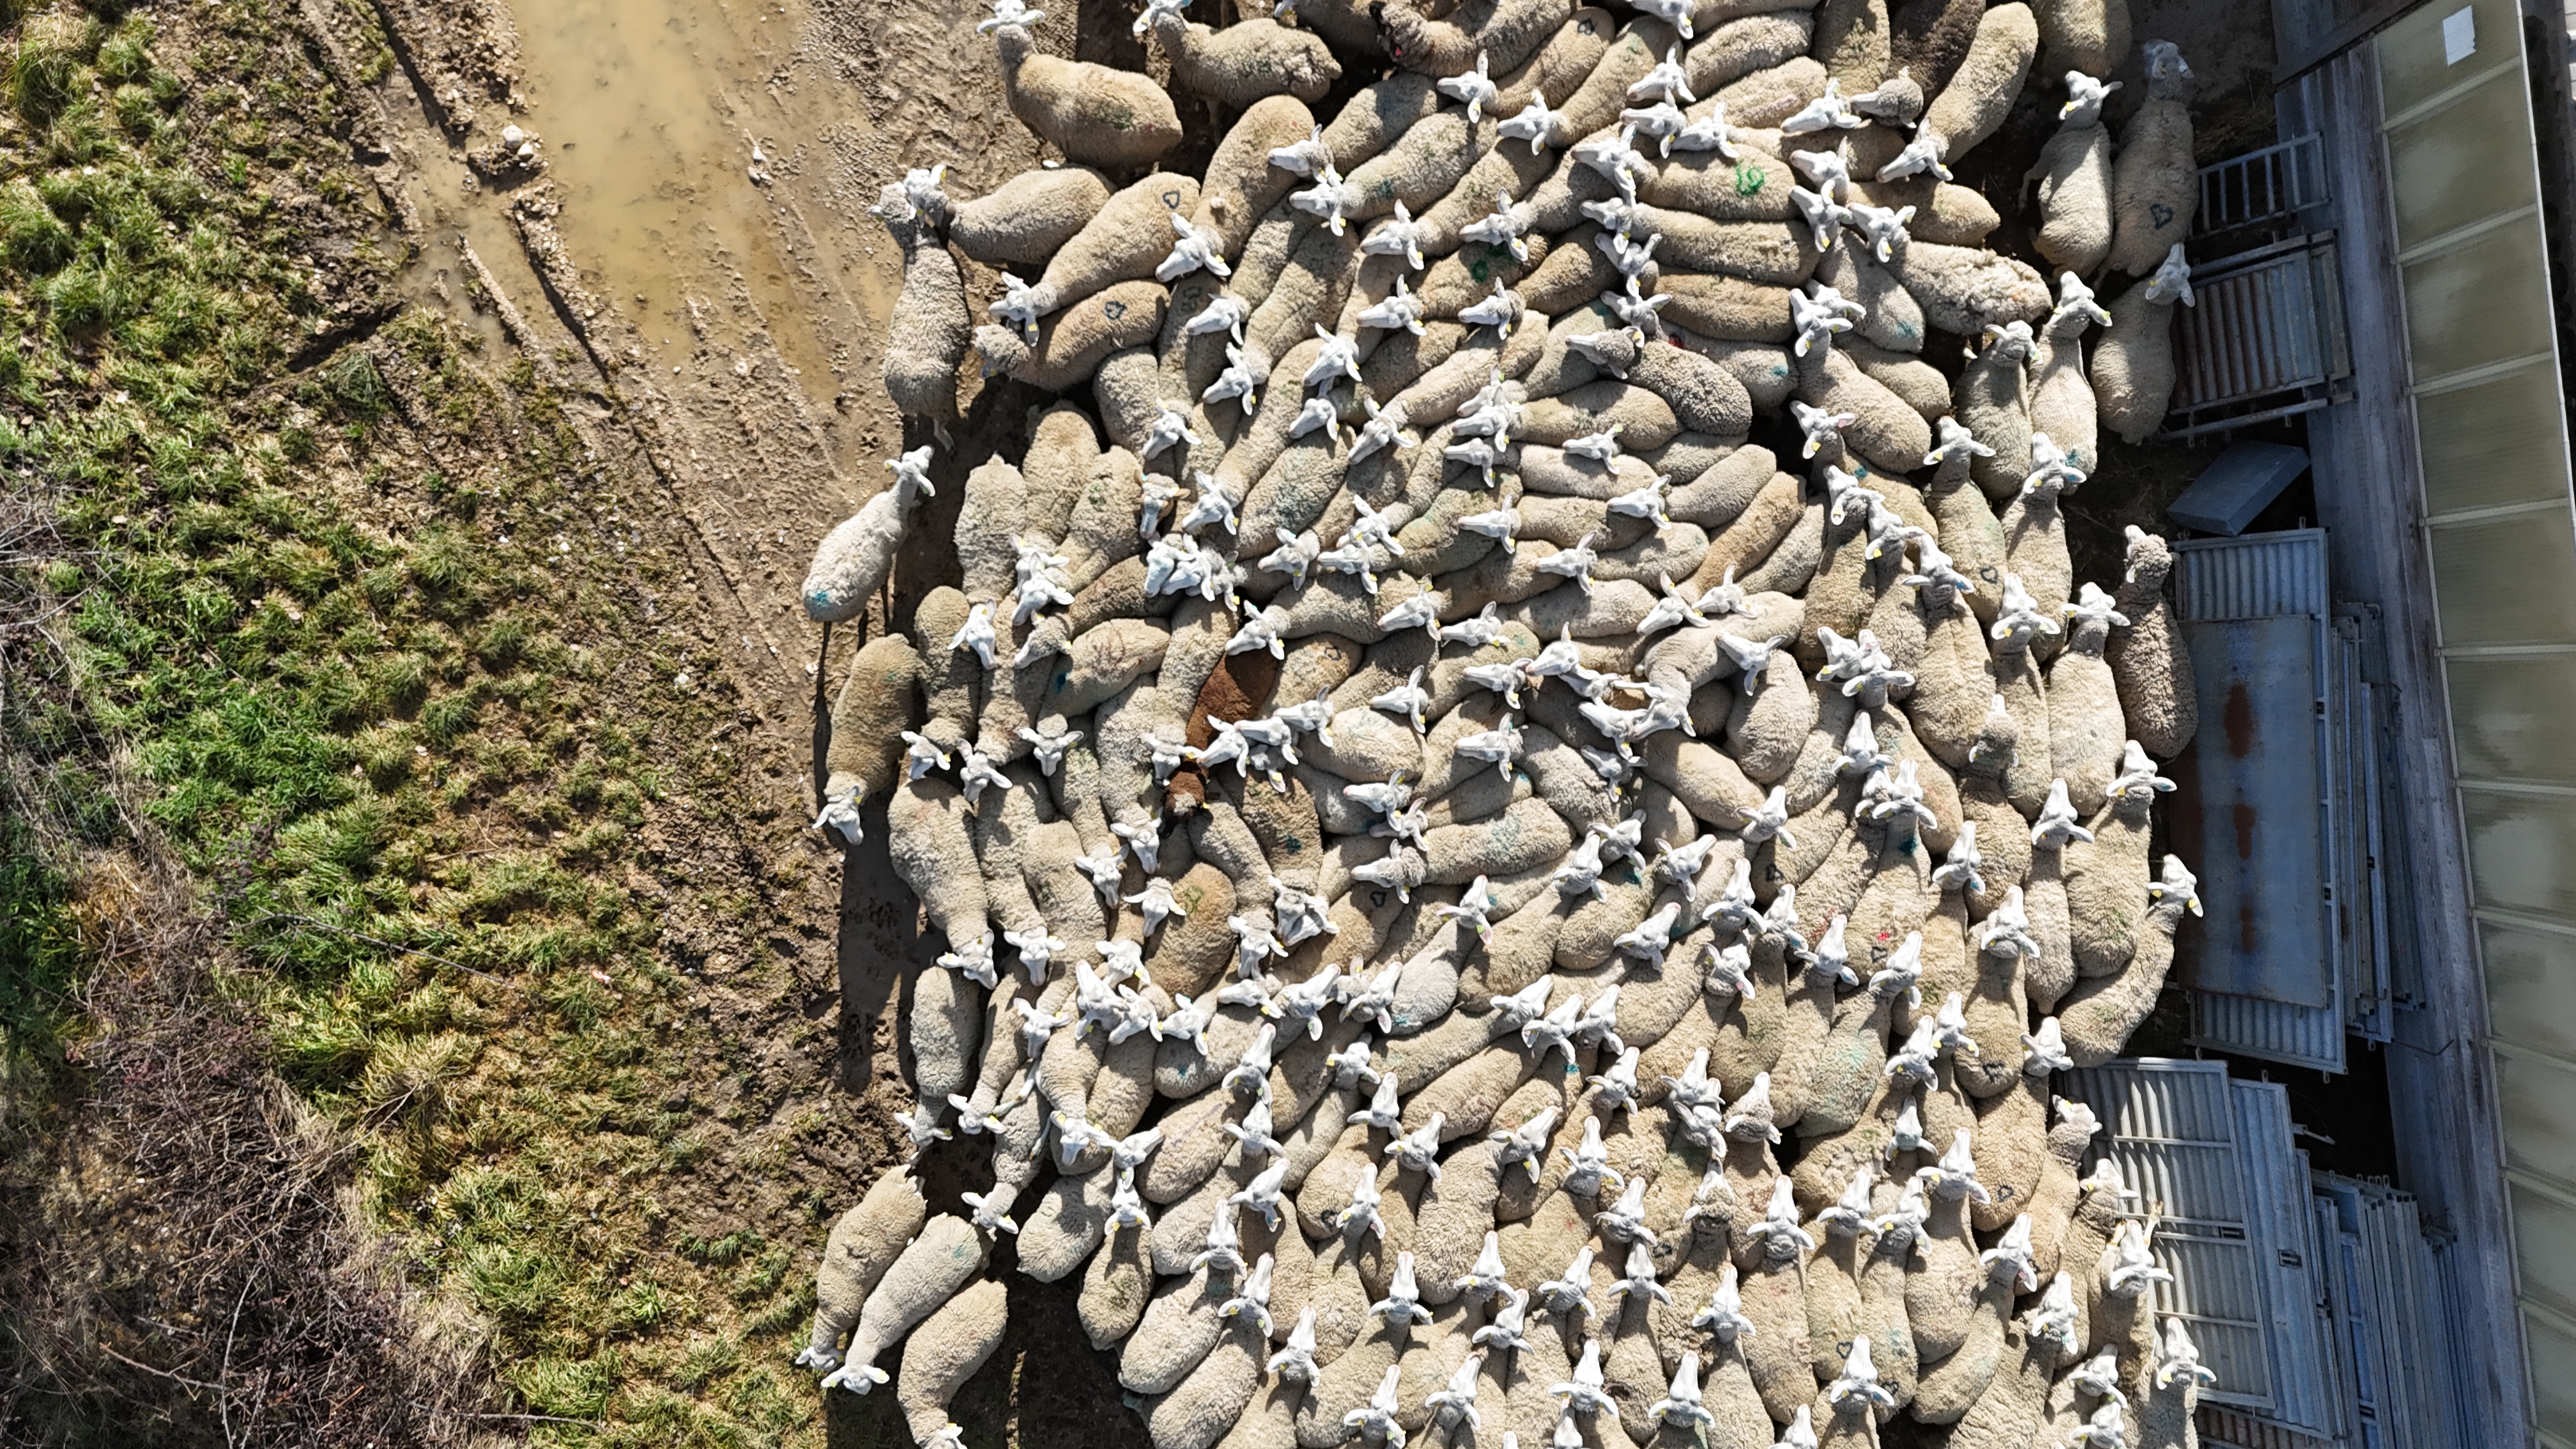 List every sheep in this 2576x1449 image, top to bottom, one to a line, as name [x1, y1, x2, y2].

sheep [977, 0, 1182, 183]
sheep [1133, 0, 1344, 145]
sheep [1272, 0, 1461, 54]
sheep [1367, 0, 1585, 80]
sheep [1627, 0, 1822, 40]
sheep [1781, 0, 1893, 132]
sheep [1851, 0, 1988, 129]
sheep [2031, 0, 2134, 91]
sheep [1877, 2, 2039, 182]
sheep [1438, 7, 1617, 125]
sheep [1626, 9, 1814, 103]
sheep [1497, 15, 1682, 156]
sheep [2094, 39, 2200, 292]
sheep [1619, 55, 1828, 158]
sheep [2020, 70, 2125, 284]
sheep [1269, 72, 1442, 183]
sheep [1155, 94, 1315, 283]
sheep [1289, 102, 1503, 237]
sheep [1572, 121, 1813, 222]
sheep [1358, 134, 1559, 270]
sheep [1790, 135, 2001, 248]
sheep [904, 164, 1116, 272]
sheep [989, 171, 1202, 346]
sheep [867, 180, 972, 456]
sheep [1186, 181, 1325, 344]
sheep [1579, 189, 1825, 288]
sheep [1846, 201, 2055, 338]
sheep [1303, 213, 1415, 387]
sheep [1202, 219, 1358, 416]
sheep [1457, 224, 1624, 340]
sheep [1356, 226, 1551, 336]
sheep [1595, 231, 1795, 342]
sheep [2091, 240, 2197, 444]
sheep [1143, 269, 1230, 461]
sheep [2028, 271, 2113, 495]
sheep [1803, 276, 1952, 424]
sheep [971, 278, 1173, 394]
sheep [1789, 287, 1933, 476]
sheep [1600, 289, 1798, 429]
sheep [1457, 299, 1621, 418]
sheep [1347, 308, 1551, 464]
sheep [1288, 317, 1480, 442]
sheep [1951, 320, 2042, 503]
sheep [1565, 326, 1753, 437]
sheep [1181, 338, 1330, 535]
sheep [1092, 342, 1191, 540]
sheep [1452, 380, 1685, 452]
sheep [1145, 393, 1238, 599]
sheep [1789, 398, 1940, 547]
sheep [1008, 410, 1102, 604]
sheep [1923, 416, 2007, 624]
sheep [1336, 418, 1468, 555]
sheep [1161, 424, 1357, 596]
sheep [1256, 424, 1427, 591]
sheep [1562, 423, 1750, 484]
sheep [1997, 430, 2087, 661]
sheep [1444, 437, 1659, 501]
sheep [1607, 443, 1777, 531]
sheep [802, 444, 936, 662]
sheep [1012, 445, 1143, 628]
sheep [947, 451, 1027, 670]
sheep [1787, 464, 1886, 674]
sheep [1317, 465, 1524, 594]
sheep [1636, 470, 1808, 635]
sheep [1691, 492, 1831, 619]
sheep [1458, 494, 1655, 554]
sheep [1865, 501, 1923, 705]
sheep [1535, 521, 1709, 596]
sheep [2112, 524, 2200, 765]
sheep [1901, 531, 1998, 769]
sheep [1376, 540, 1567, 641]
sheep [1014, 547, 1182, 670]
sheep [1185, 551, 1339, 612]
sheep [1223, 572, 1419, 660]
sheep [1989, 572, 2062, 820]
sheep [1438, 578, 1660, 648]
sheep [2040, 582, 2127, 817]
sheep [900, 587, 983, 780]
sheep [1629, 590, 1807, 742]
sheep [954, 593, 1060, 802]
sheep [1138, 597, 1240, 780]
sheep [1013, 618, 1171, 777]
sheep [1526, 620, 1666, 681]
sheep [1367, 620, 1541, 733]
sheep [1763, 626, 1882, 818]
sheep [1272, 627, 1442, 748]
sheep [1842, 628, 1964, 856]
sheep [1196, 631, 1363, 778]
sheep [812, 632, 920, 846]
sheep [1715, 632, 1811, 786]
sheep [1151, 644, 1278, 840]
sheep [1557, 672, 1734, 737]
sheep [1092, 674, 1162, 874]
sheep [1342, 690, 1527, 831]
sheep [1956, 693, 2033, 924]
sheep [1578, 701, 1767, 832]
sheep [1233, 705, 1429, 784]
sheep [1750, 711, 1897, 906]
sheep [1453, 712, 1633, 841]
sheep [1045, 715, 1131, 908]
sheep [2065, 740, 2178, 979]
sheep [1249, 743, 1386, 836]
sheep [1580, 744, 1700, 855]
sheep [1837, 756, 1938, 993]
sheep [974, 763, 1066, 986]
sheep [1371, 764, 1535, 851]
sheep [1785, 765, 1895, 968]
sheep [1186, 766, 1289, 979]
sheep [1219, 767, 1329, 941]
sheep [888, 777, 999, 989]
sheep [2022, 777, 2096, 1015]
sheep [1651, 785, 1797, 940]
sheep [1350, 796, 1578, 904]
sheep [1487, 809, 1648, 922]
sheep [1013, 814, 1111, 1059]
sheep [1121, 819, 1196, 938]
sheep [1892, 820, 1986, 1037]
sheep [1456, 829, 1608, 1013]
sheep [1284, 830, 1393, 947]
sheep [1554, 835, 1718, 971]
sheep [1095, 851, 1152, 990]
sheep [2053, 854, 2204, 1069]
sheep [1611, 856, 1769, 1049]
sheep [1074, 862, 1238, 1041]
sheep [1217, 880, 1403, 1019]
sheep [1709, 883, 1810, 1109]
sheep [1330, 883, 1472, 1004]
sheep [1954, 885, 2041, 1099]
sheep [1543, 902, 1682, 1021]
sheep [1770, 913, 1860, 1129]
sheep [1631, 923, 1756, 1109]
sheep [1795, 930, 1924, 1139]
sheep [1160, 940, 1245, 1056]
sheep [947, 948, 1041, 1135]
sheep [1266, 962, 1403, 1138]
sheep [1153, 963, 1342, 1101]
sheep [892, 966, 983, 1152]
sheep [1360, 975, 1555, 1099]
sheep [1471, 984, 1625, 1139]
sheep [992, 986, 1111, 1167]
sheep [1912, 991, 1979, 1166]
sheep [1397, 993, 1584, 1145]
sheep [1783, 1014, 1938, 1224]
sheep [1971, 1016, 2075, 1232]
sheep [1133, 1022, 1277, 1205]
sheep [1050, 1027, 1158, 1175]
sheep [1279, 1031, 1381, 1193]
sheep [1495, 1045, 1641, 1223]
sheep [1597, 1046, 1727, 1210]
sheep [960, 1062, 1046, 1234]
sheep [1722, 1070, 1782, 1269]
sheep [1297, 1071, 1404, 1241]
sheep [1642, 1077, 1727, 1277]
sheep [1867, 1094, 1939, 1222]
sheep [1982, 1095, 2104, 1297]
sheep [1153, 1096, 1282, 1276]
sheep [1412, 1105, 1559, 1305]
sheep [1359, 1109, 1447, 1303]
sheep [1485, 1115, 1625, 1320]
sheep [1015, 1127, 1167, 1284]
sheep [1906, 1126, 1991, 1364]
sheep [795, 1146, 928, 1370]
sheep [1659, 1157, 1735, 1380]
sheep [1227, 1158, 1316, 1344]
sheep [2018, 1158, 2141, 1370]
sheep [1805, 1161, 1884, 1382]
sheep [1307, 1163, 1386, 1365]
sheep [1076, 1170, 1153, 1353]
sheep [1566, 1176, 1657, 1364]
sheep [1737, 1176, 1820, 1426]
sheep [1858, 1176, 1934, 1412]
sheep [1117, 1199, 1248, 1394]
sheep [2082, 1200, 2174, 1449]
sheep [820, 1211, 997, 1396]
sheep [1907, 1211, 2038, 1425]
sheep [1396, 1231, 1518, 1430]
sheep [1601, 1236, 1674, 1446]
sheep [1505, 1244, 1596, 1449]
sheep [1295, 1250, 1433, 1449]
sheep [1120, 1251, 1275, 1449]
sheep [1691, 1264, 1776, 1449]
sheep [897, 1266, 1009, 1449]
sheep [1918, 1271, 2079, 1449]
sheep [1453, 1288, 1536, 1449]
sheep [1207, 1304, 1320, 1449]
sheep [2137, 1316, 2216, 1449]
sheep [1811, 1333, 1895, 1449]
sheep [1548, 1338, 1644, 1449]
sheep [2033, 1344, 2128, 1449]
sheep [1644, 1349, 1716, 1449]
sheep [1404, 1351, 1482, 1449]
sheep [1329, 1364, 1406, 1449]
sheep [1542, 1397, 1583, 1449]
sheep [2071, 1397, 2129, 1449]
sheep [1768, 1404, 1820, 1449]
sheep [1503, 1431, 1519, 1449]